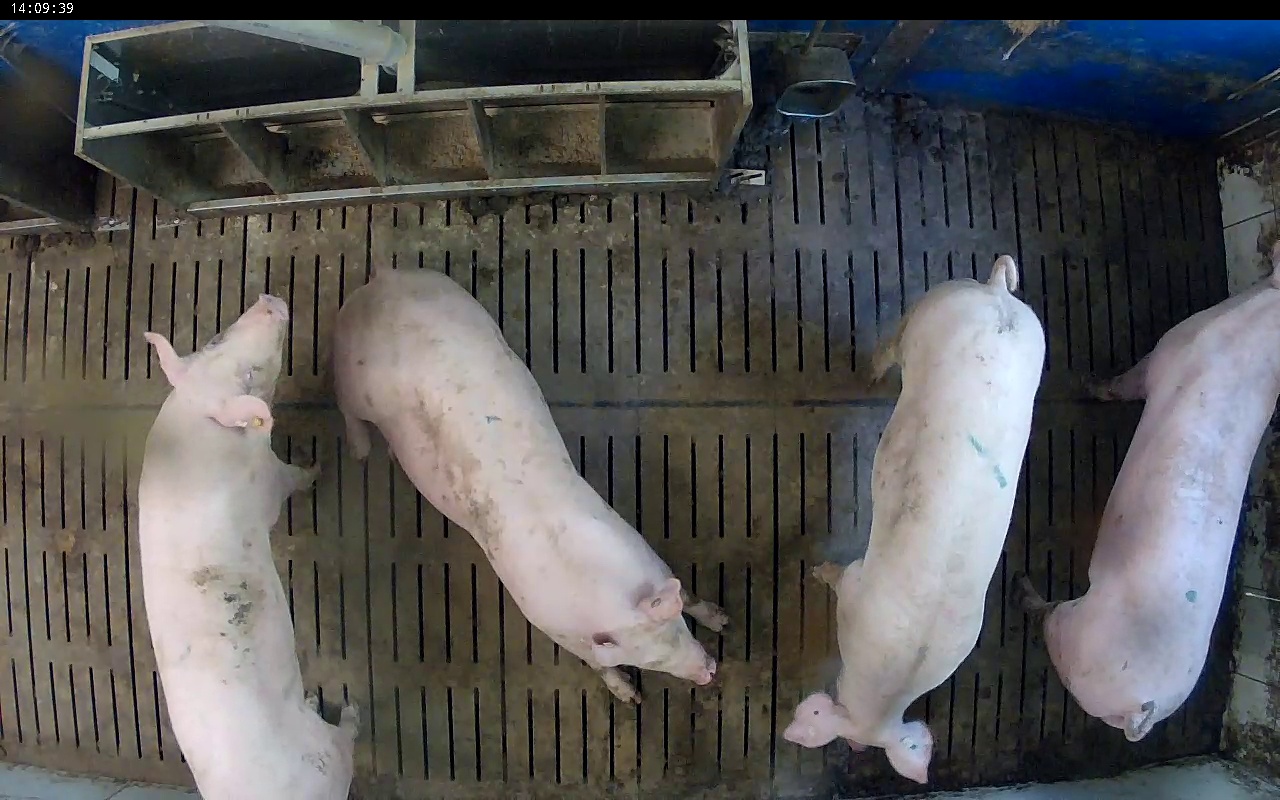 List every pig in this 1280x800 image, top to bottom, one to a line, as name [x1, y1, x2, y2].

pig [1011, 241, 1278, 742]
pig [337, 251, 733, 710]
pig [781, 254, 1046, 786]
pig [133, 292, 360, 799]